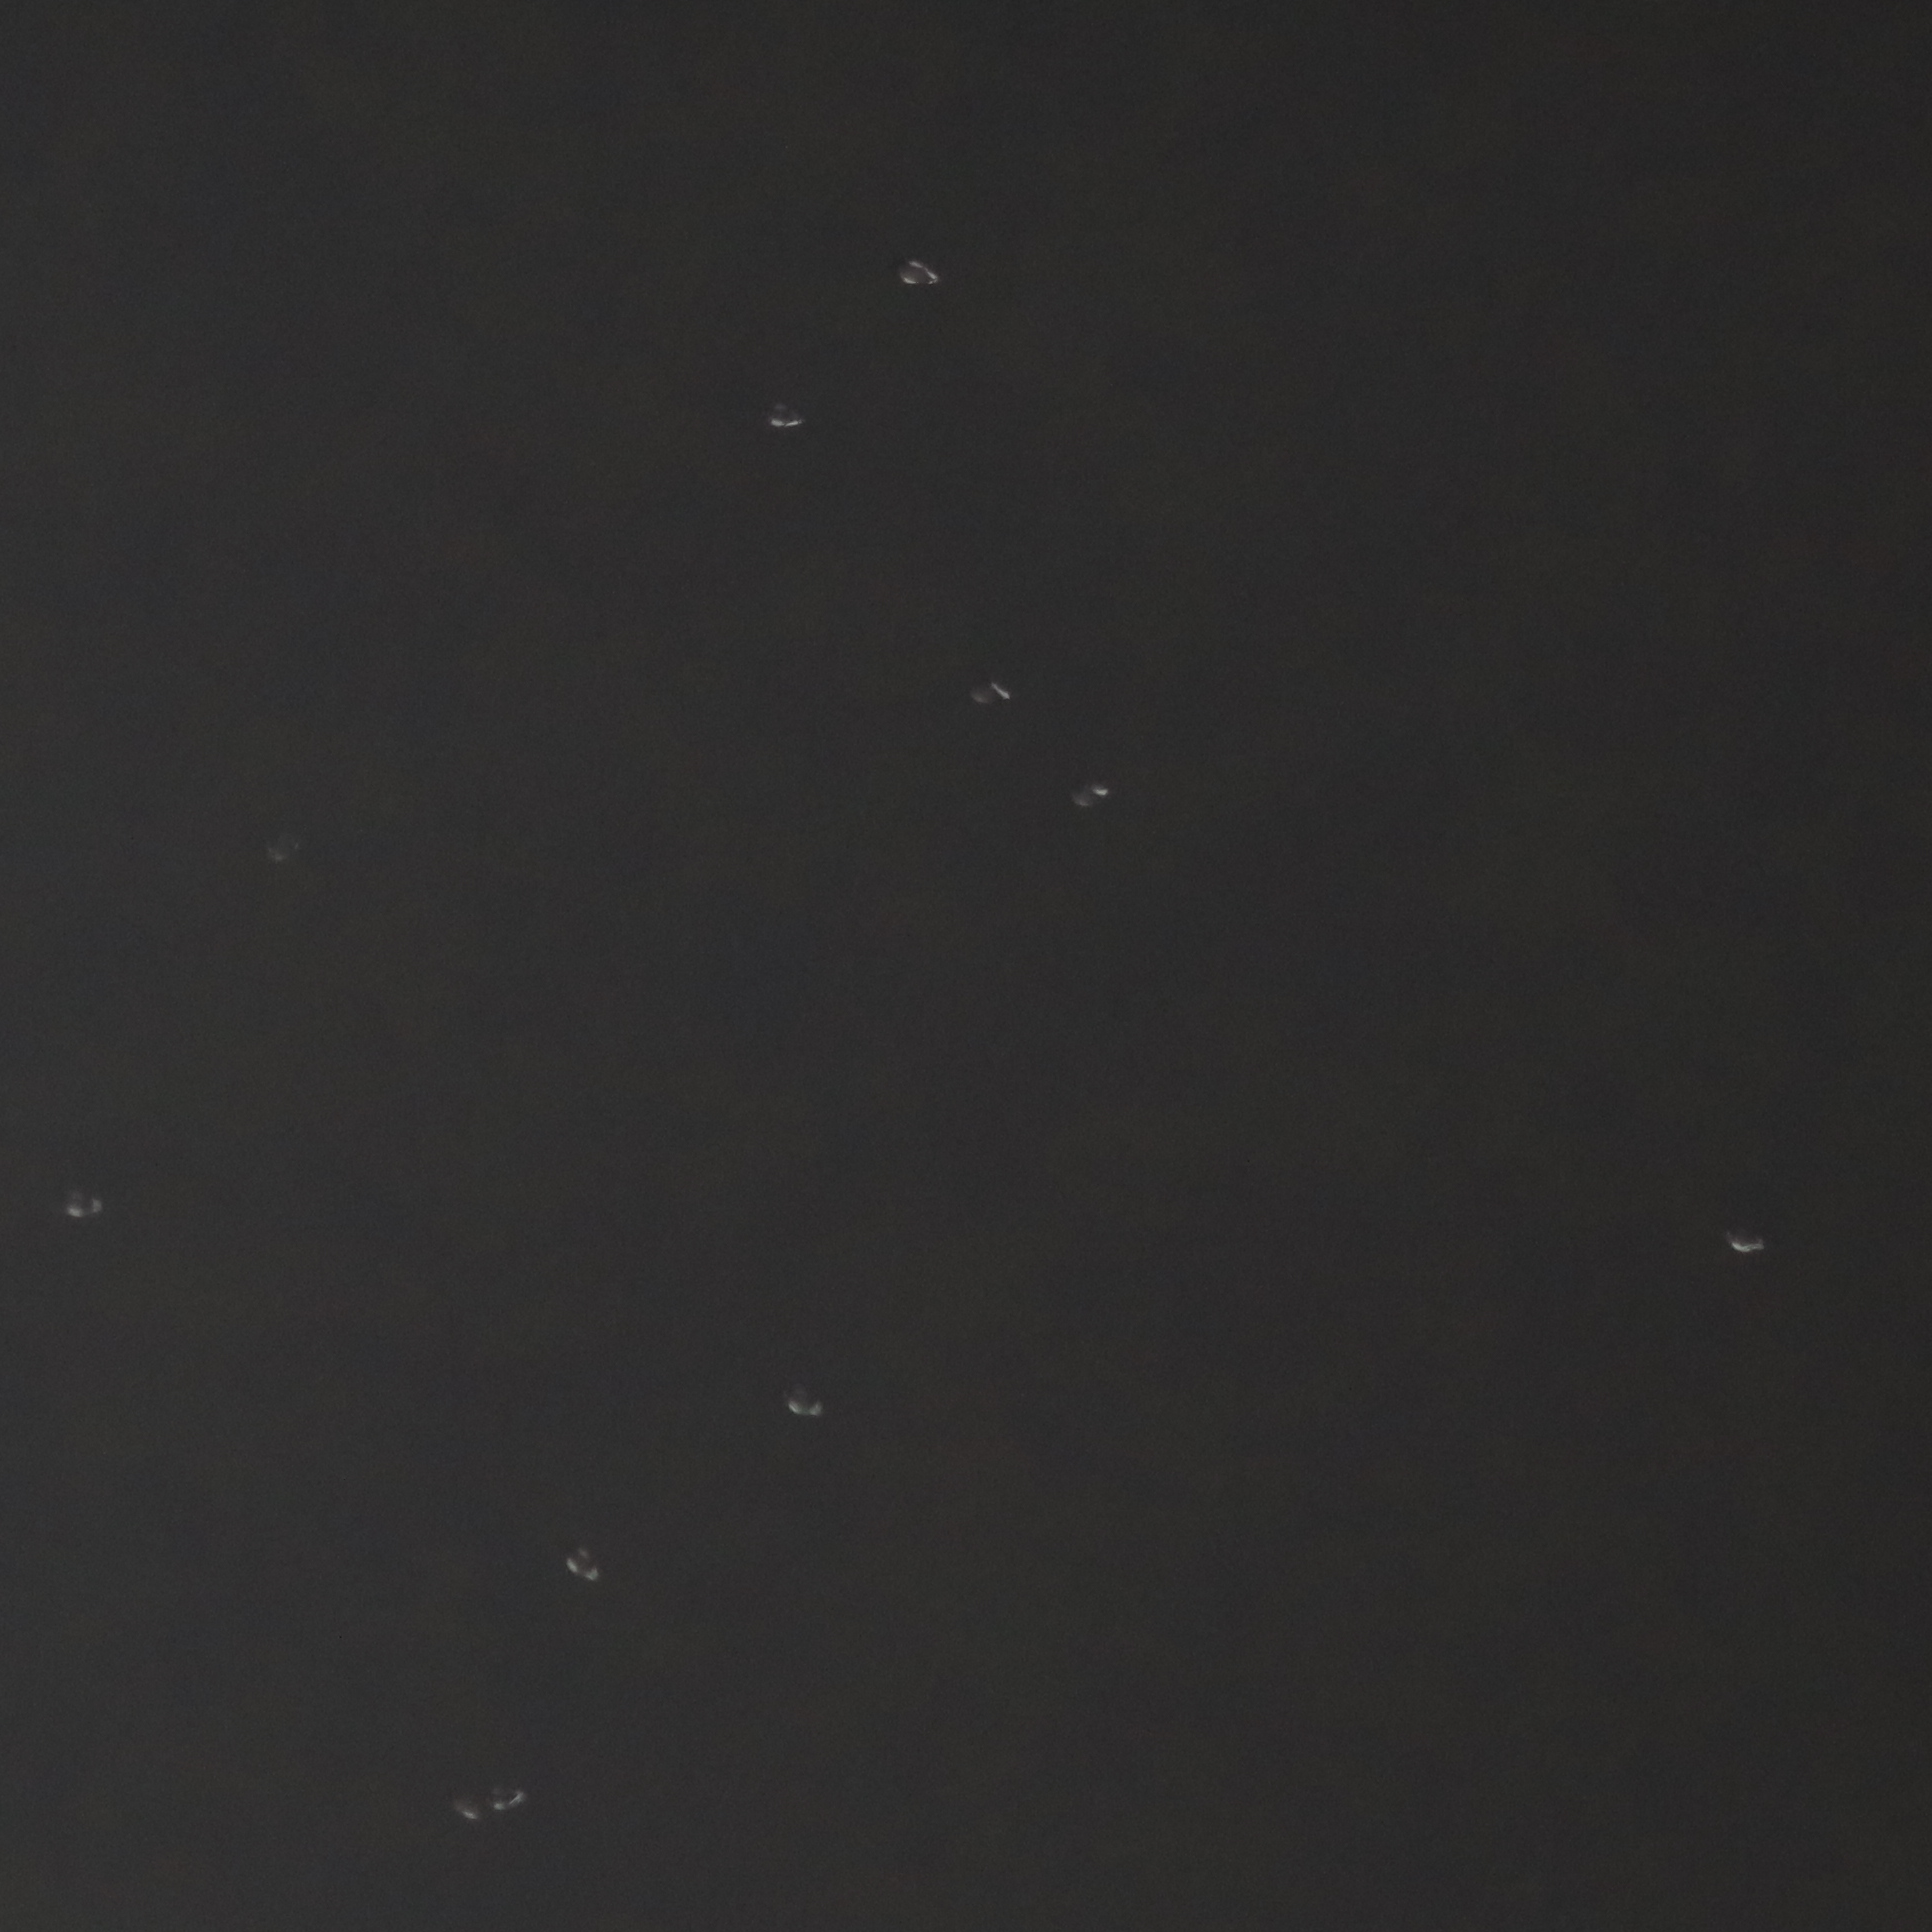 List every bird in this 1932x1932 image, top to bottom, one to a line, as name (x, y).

brant (916, 274)
brant (785, 414)
brant (985, 690)
brant (1096, 799)
brant (282, 844)
brant (77, 1207)
brant (1744, 1241)
brant (801, 1402)
brant (575, 1559)
brant (507, 1796)
brant (465, 1805)